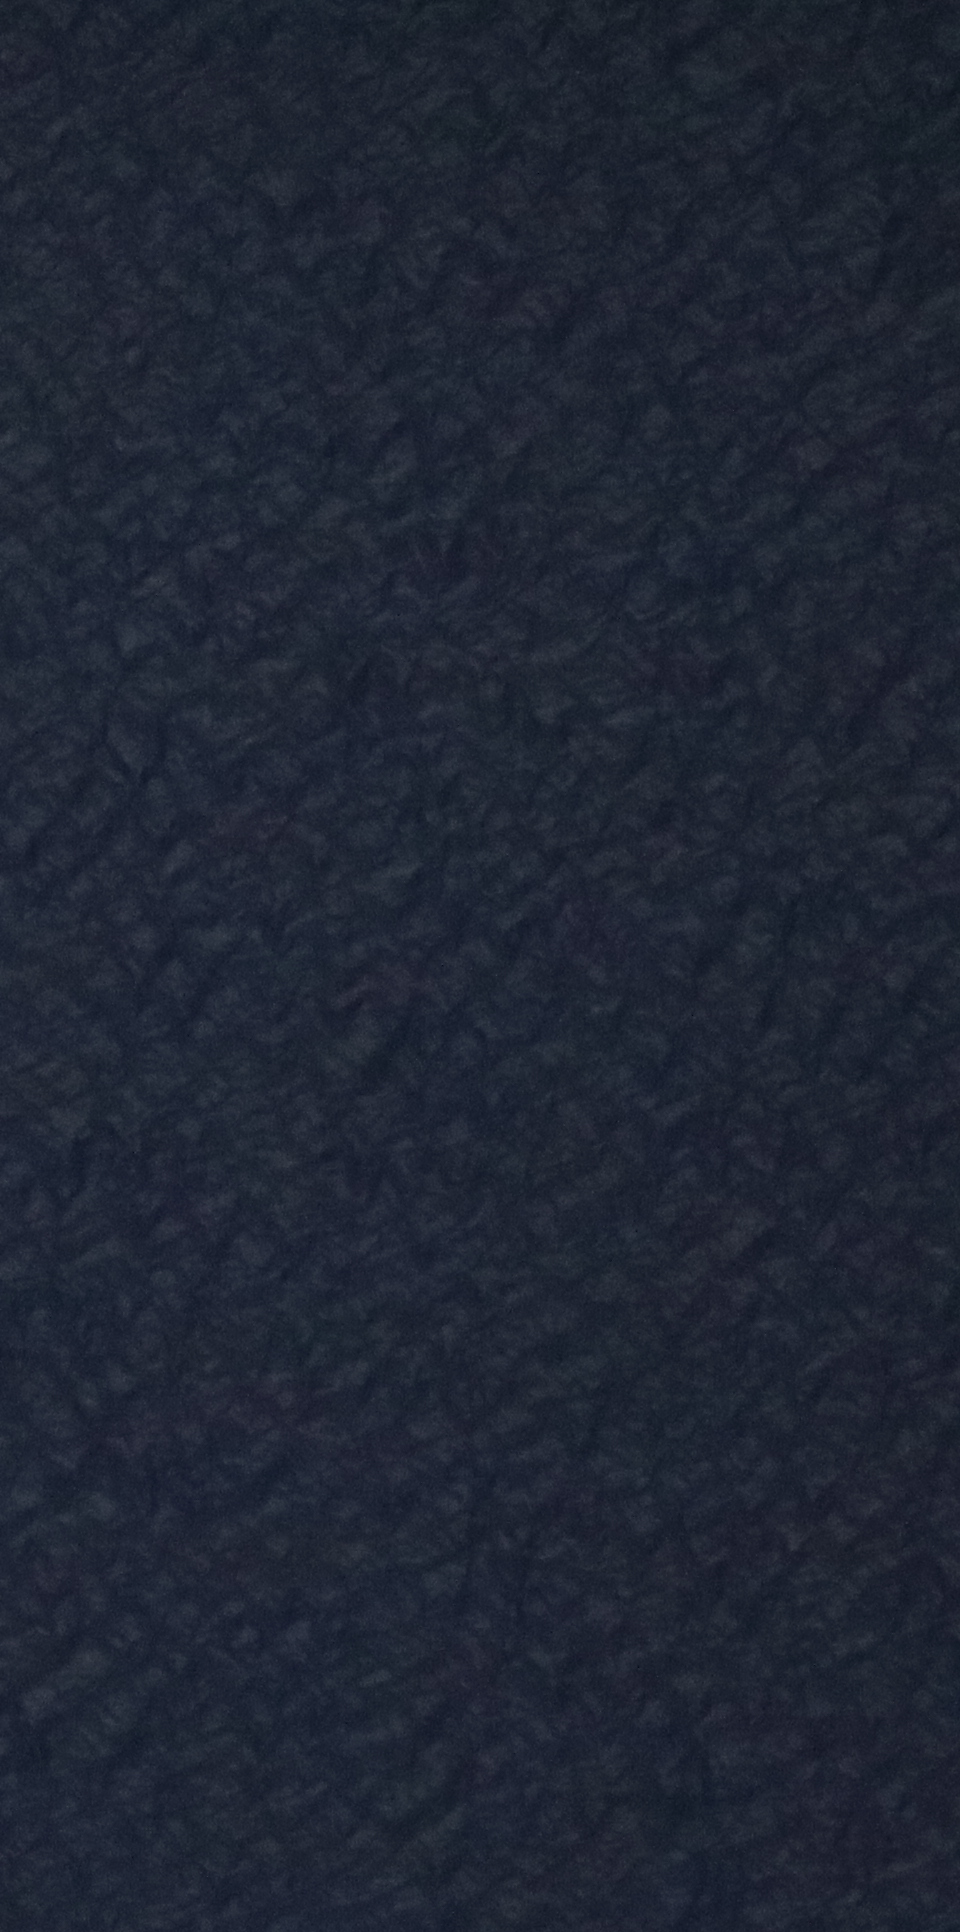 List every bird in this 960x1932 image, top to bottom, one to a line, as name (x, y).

None